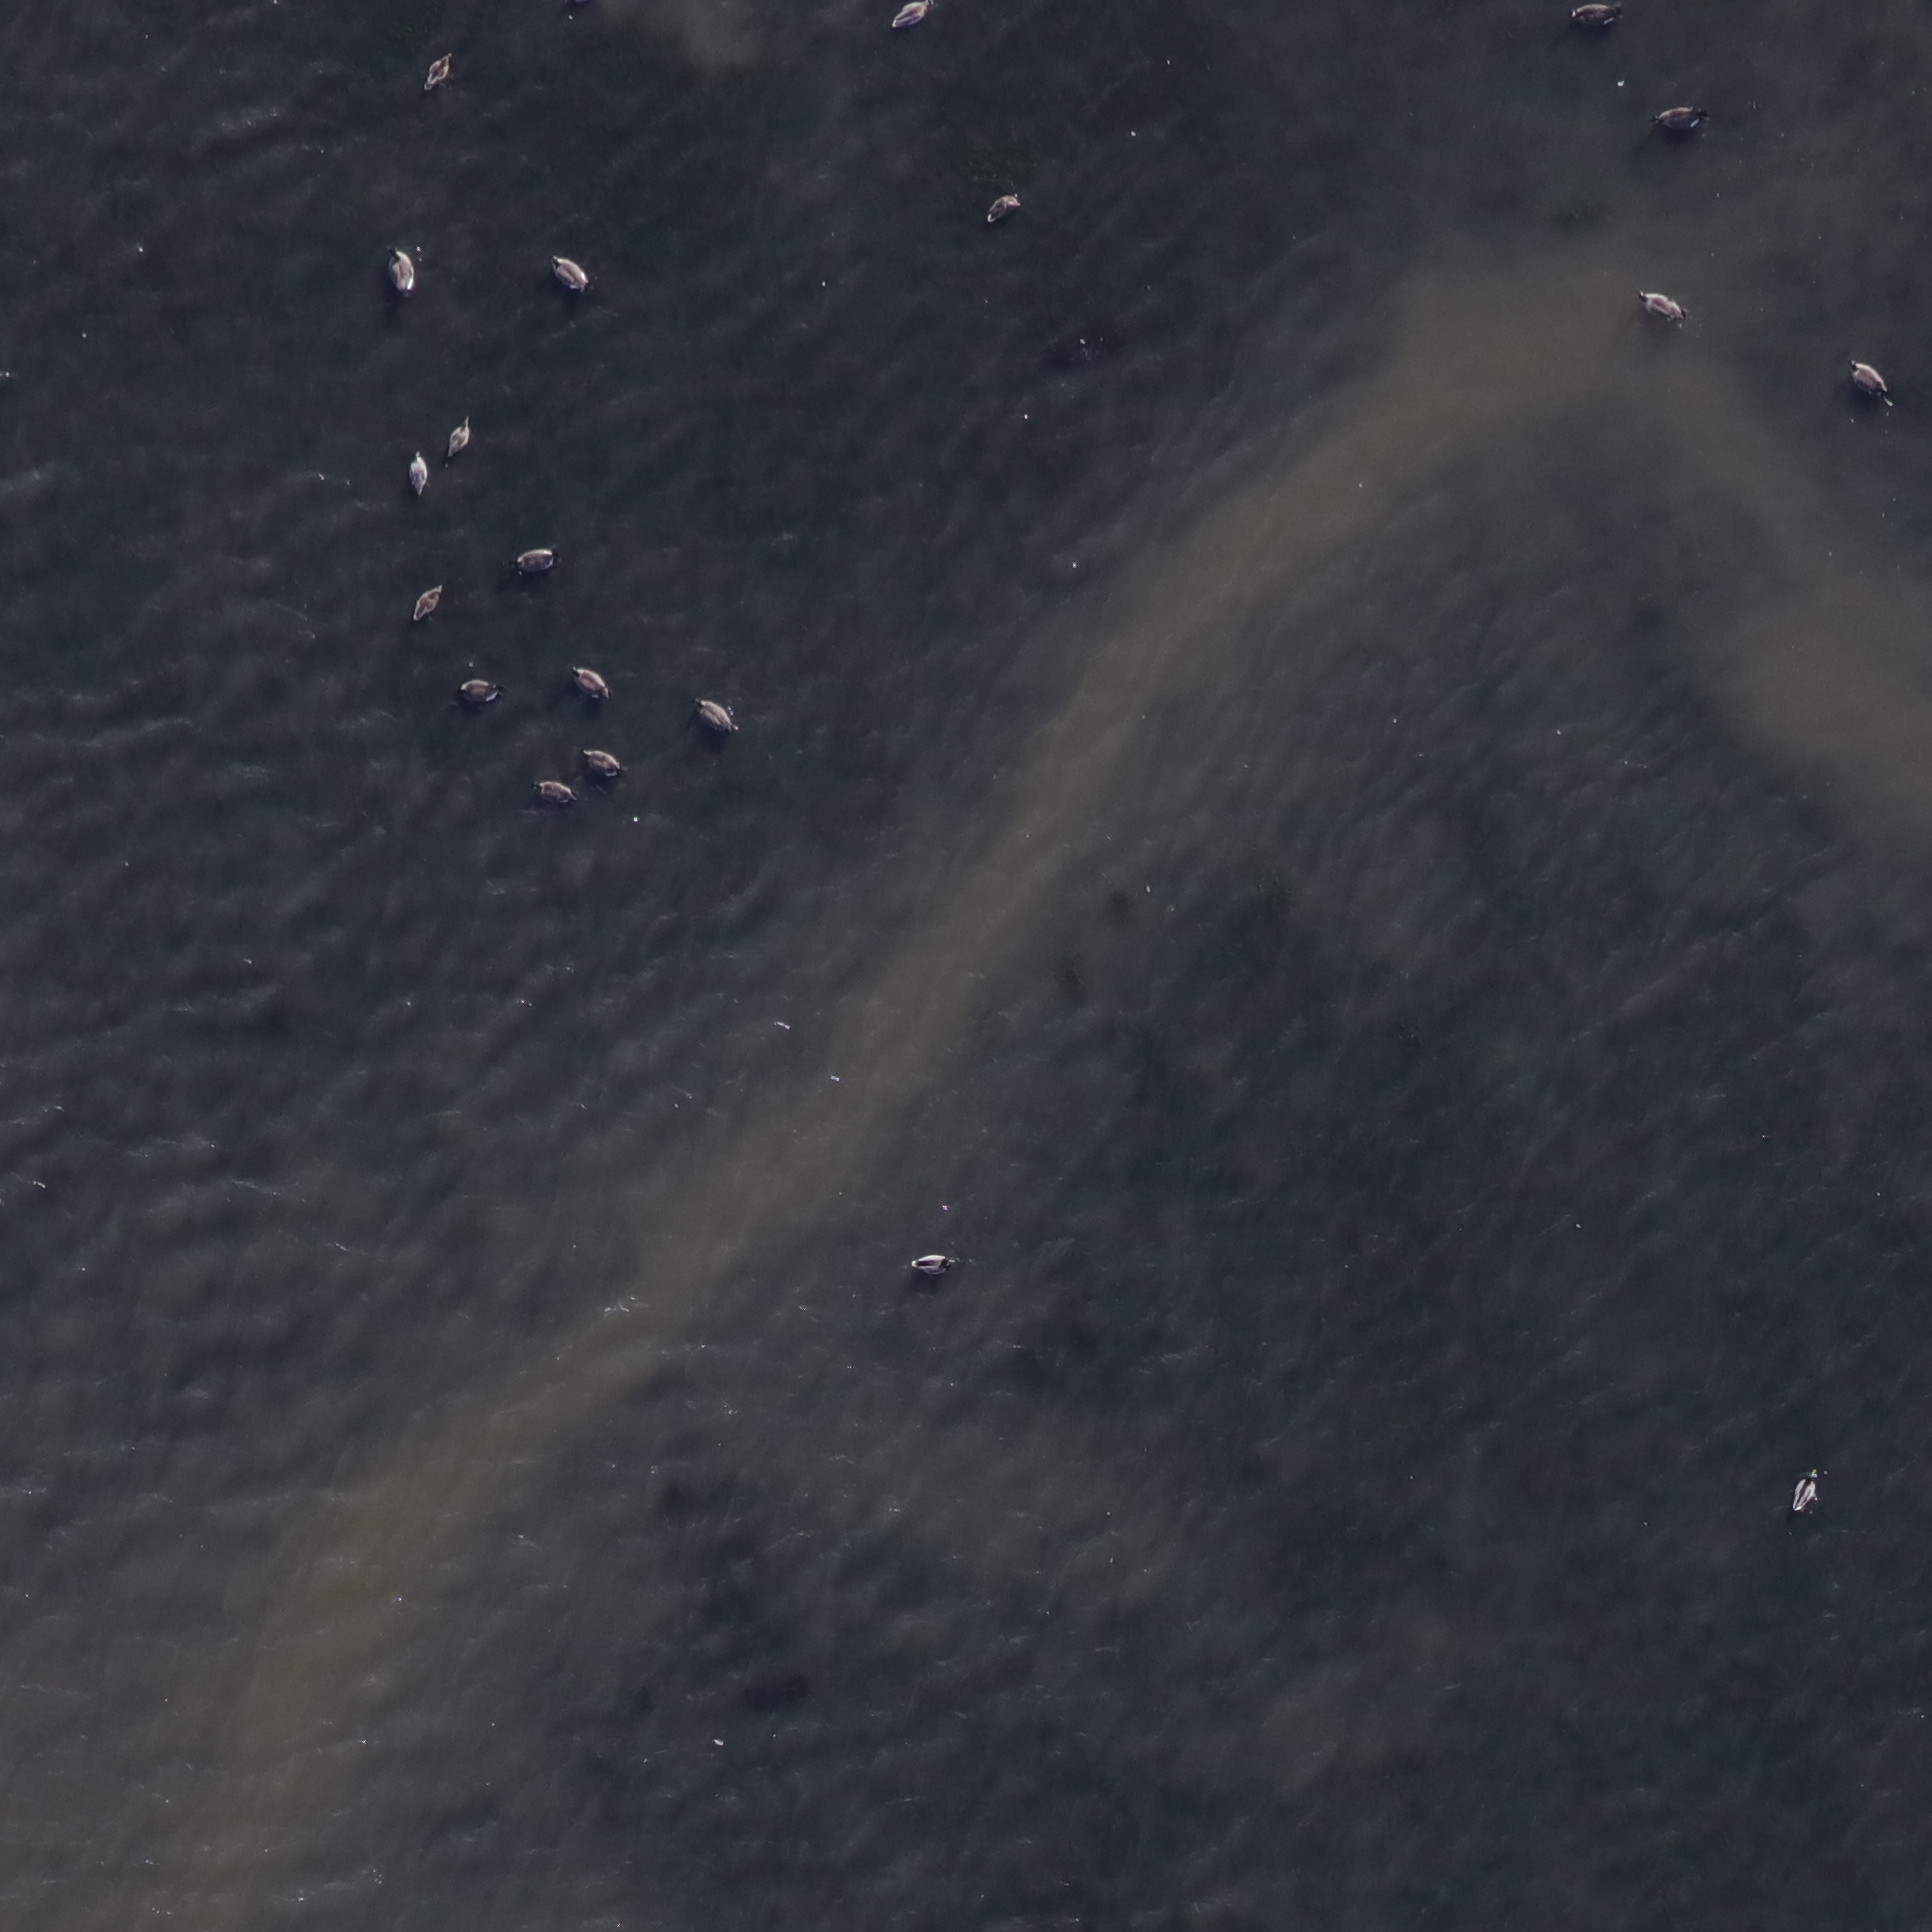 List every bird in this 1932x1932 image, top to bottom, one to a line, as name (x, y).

other bird (912, 9)
Canada goose (1594, 10)
other bird (437, 68)
Canada goose (1682, 118)
other bird (1001, 205)
Canada goose (403, 274)
Canada goose (571, 275)
Canada goose (1658, 303)
Canada goose (1871, 380)
other bird (460, 436)
other bird (414, 474)
Canada goose (538, 563)
other bird (428, 601)
Canada goose (591, 685)
Canada goose (483, 690)
Canada goose (714, 715)
Canada goose (611, 761)
Canada goose (561, 793)
other bird (931, 1264)
other bird (1804, 1491)